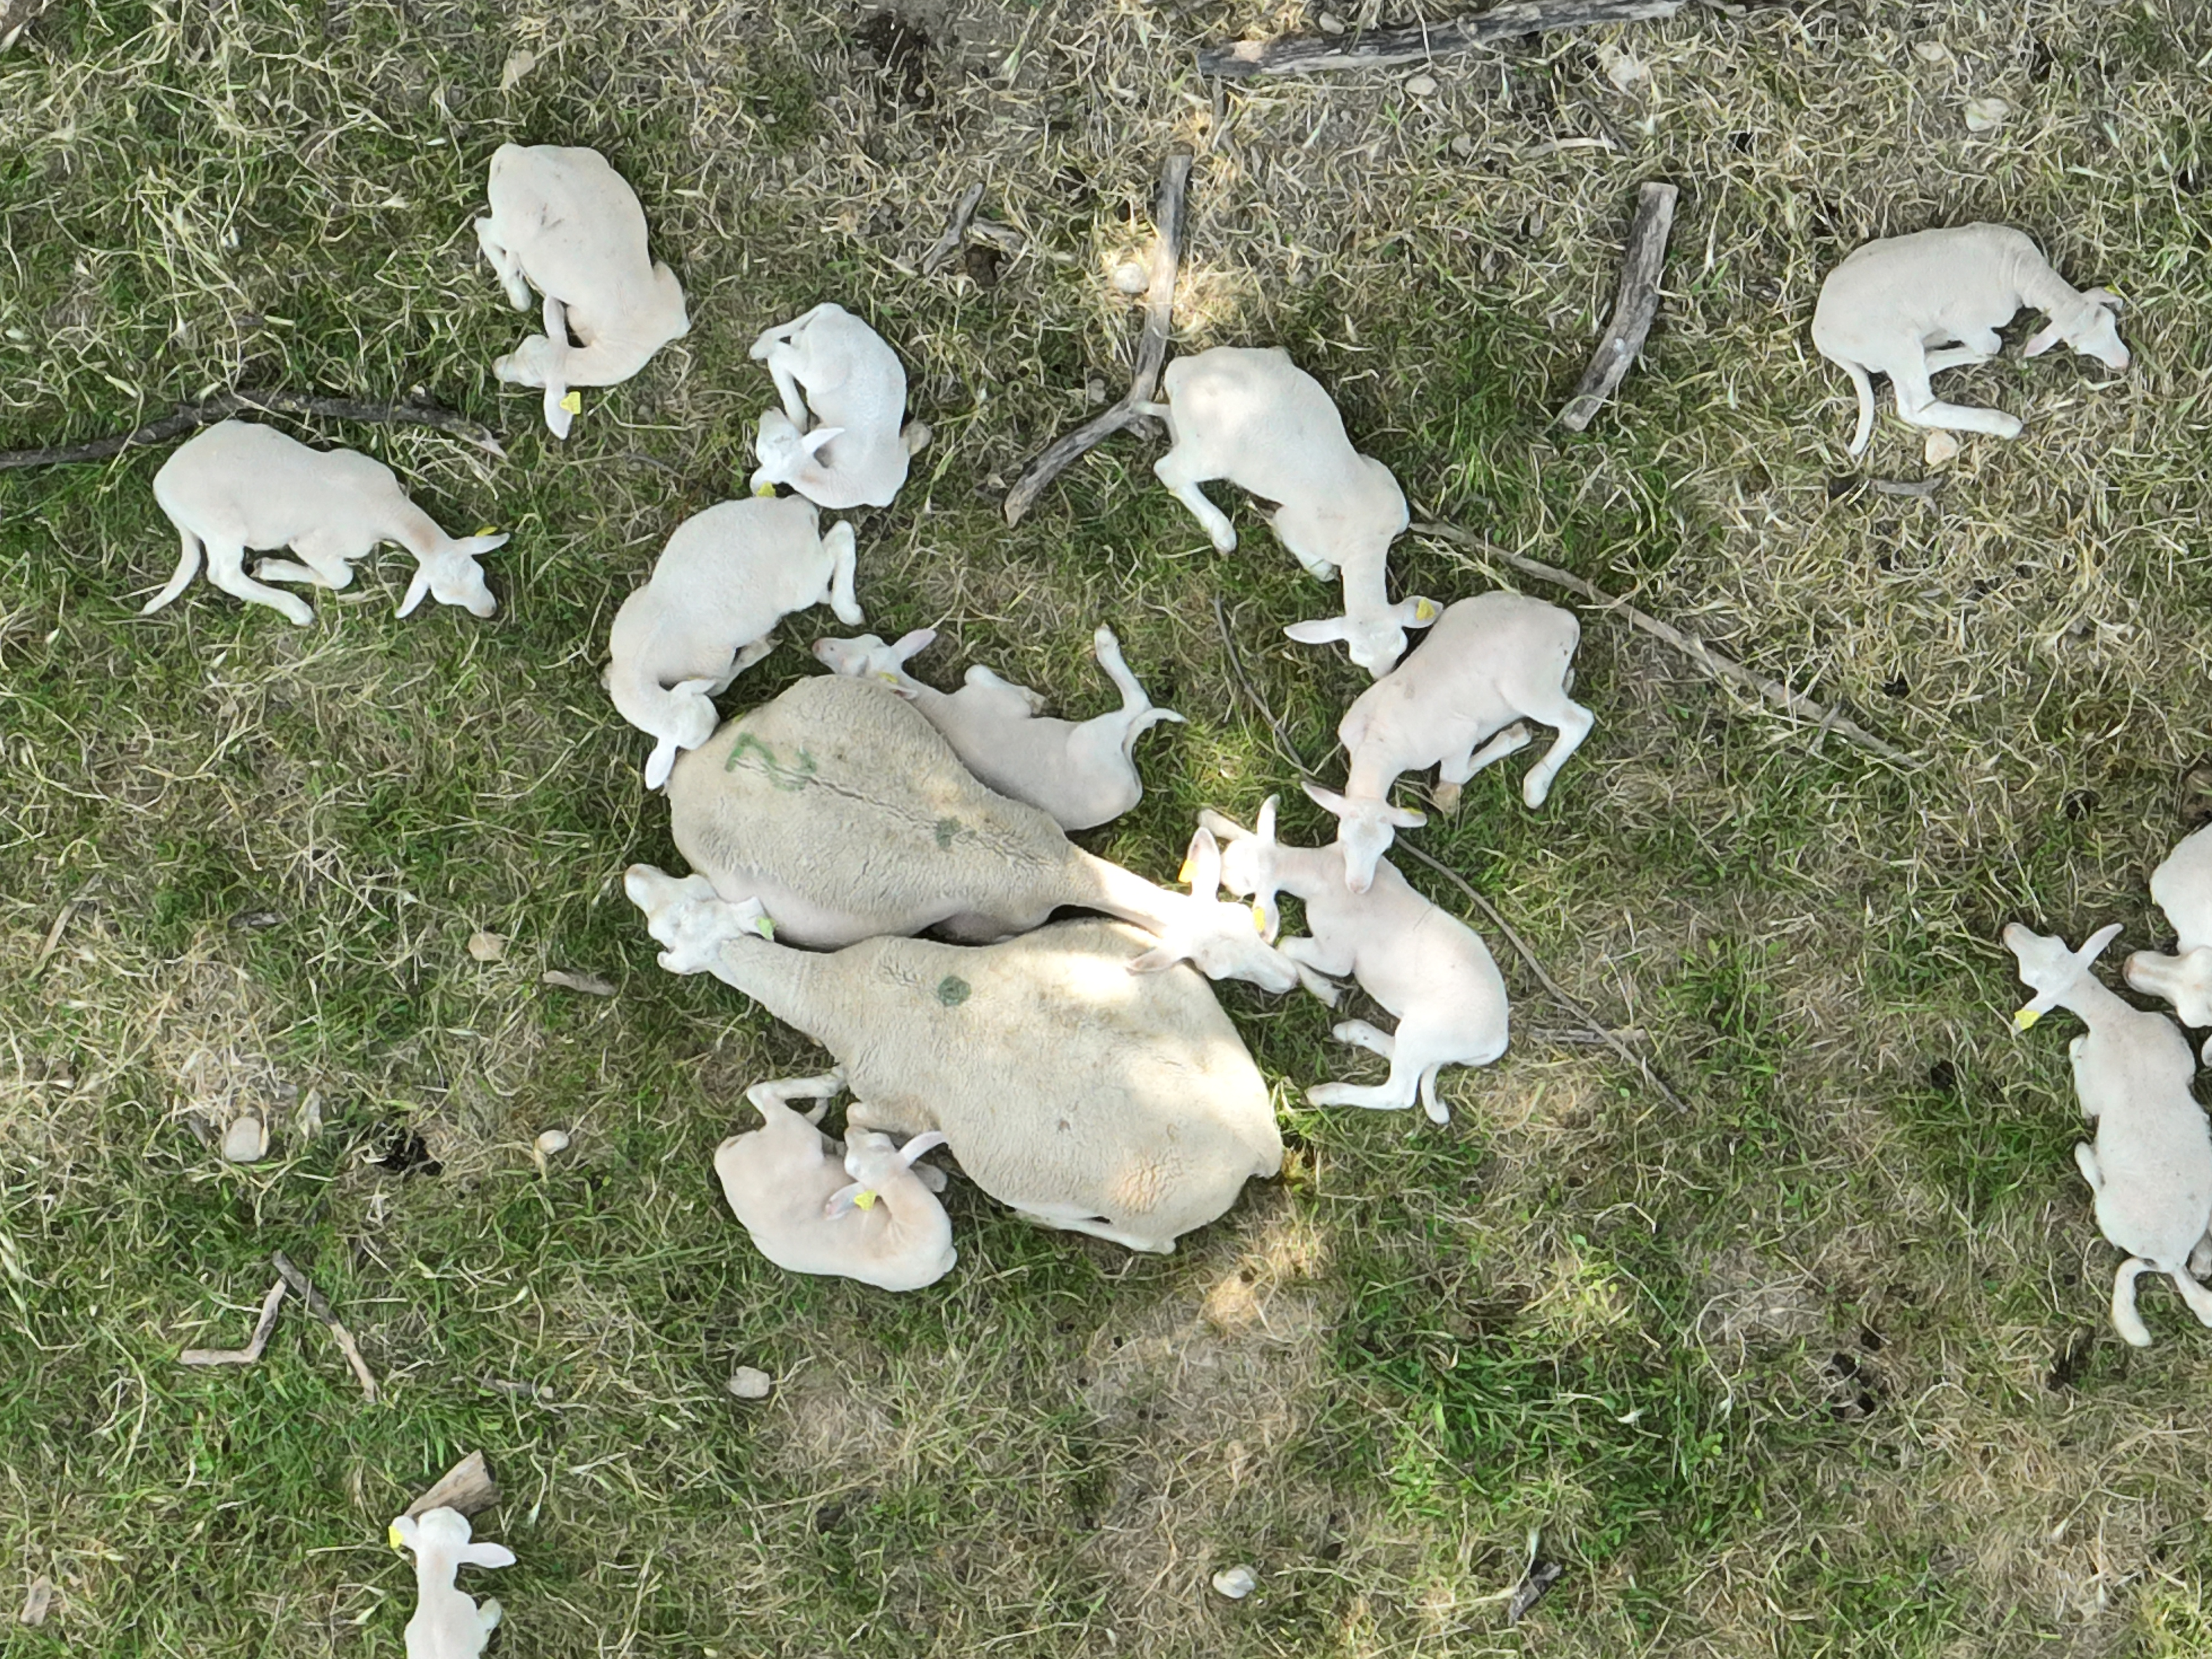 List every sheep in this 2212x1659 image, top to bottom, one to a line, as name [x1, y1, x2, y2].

sheep [473, 142, 693, 440]
sheep [1809, 223, 2131, 457]
sheep [750, 303, 910, 509]
sheep [1154, 346, 1443, 677]
sheep [141, 420, 507, 626]
sheep [610, 492, 866, 789]
sheep [1302, 591, 1594, 895]
sheep [815, 626, 1189, 834]
sheep [671, 675, 1299, 996]
sheep [1198, 793, 1508, 1124]
sheep [2122, 825, 2212, 1029]
sheep [626, 862, 1289, 1255]
sheep [2001, 923, 2210, 1275]
sheep [714, 1075, 956, 1291]
sheep [388, 1506, 512, 1659]